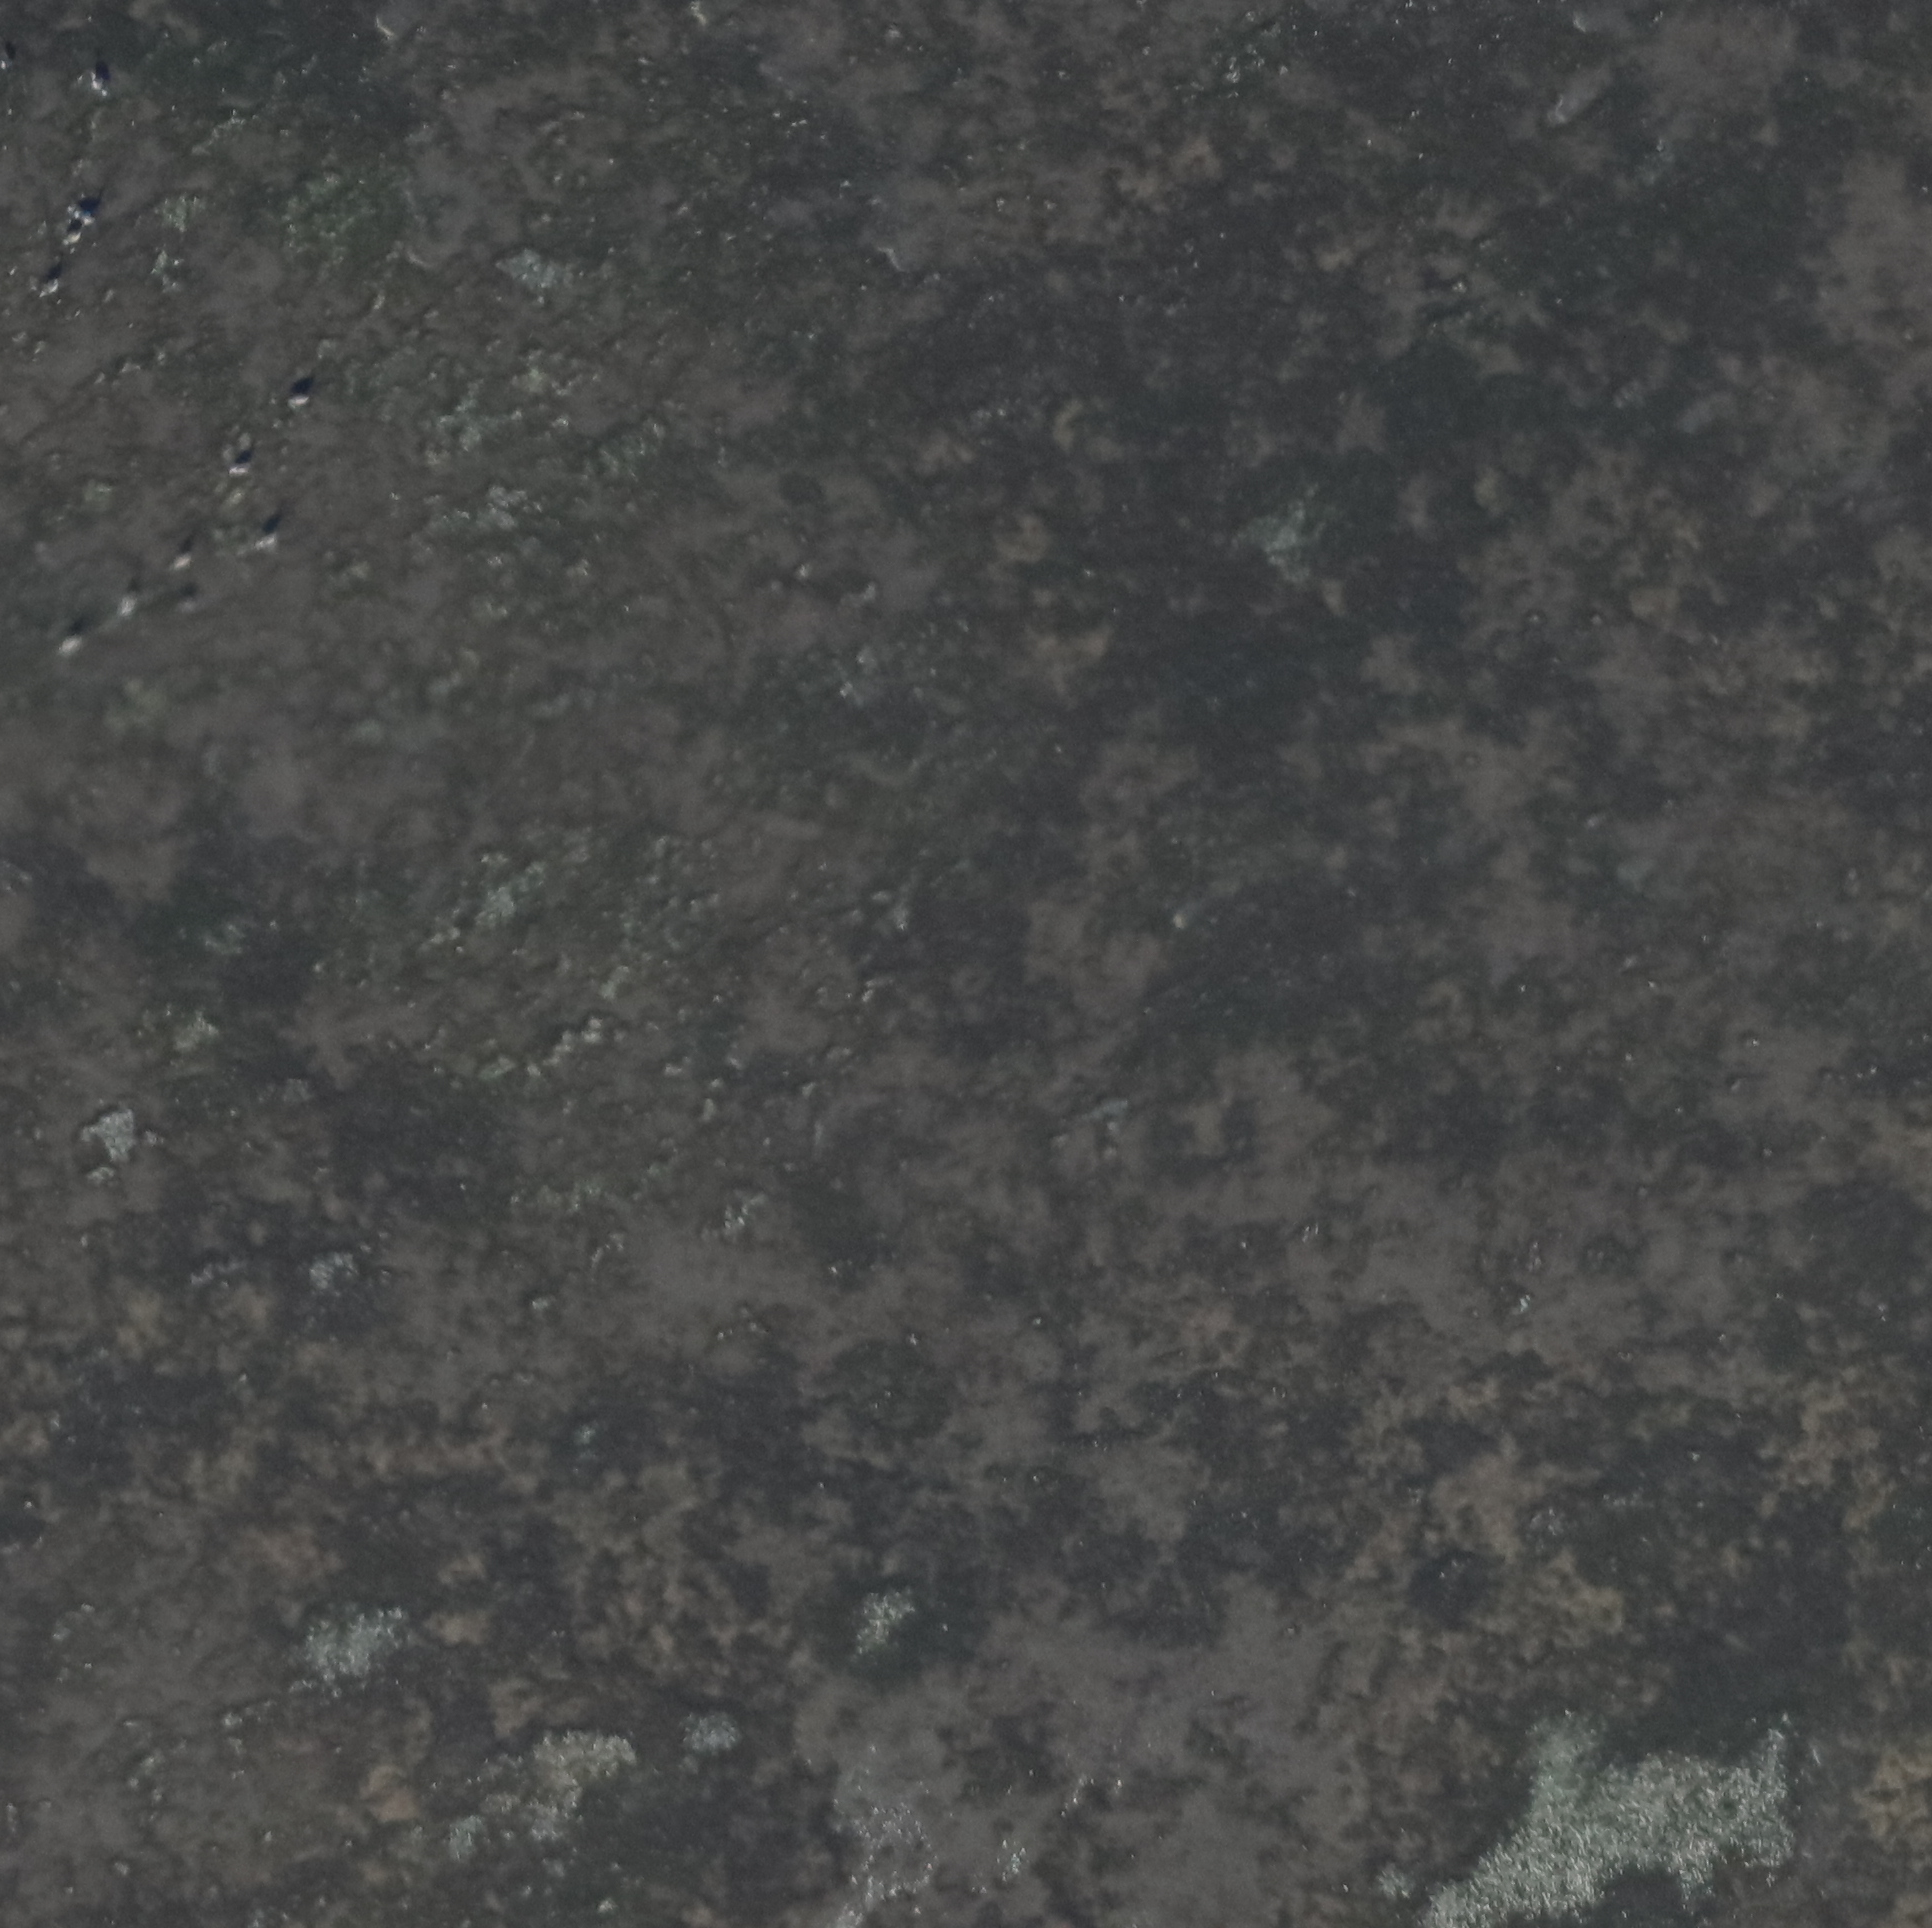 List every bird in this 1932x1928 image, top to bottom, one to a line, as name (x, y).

brant (7, 59)
brant (103, 83)
brant (82, 212)
brant (72, 236)
brant (49, 290)
brant (303, 395)
brant (241, 469)
brant (268, 539)
brant (181, 559)
brant (127, 602)
brant (192, 602)
brant (72, 645)